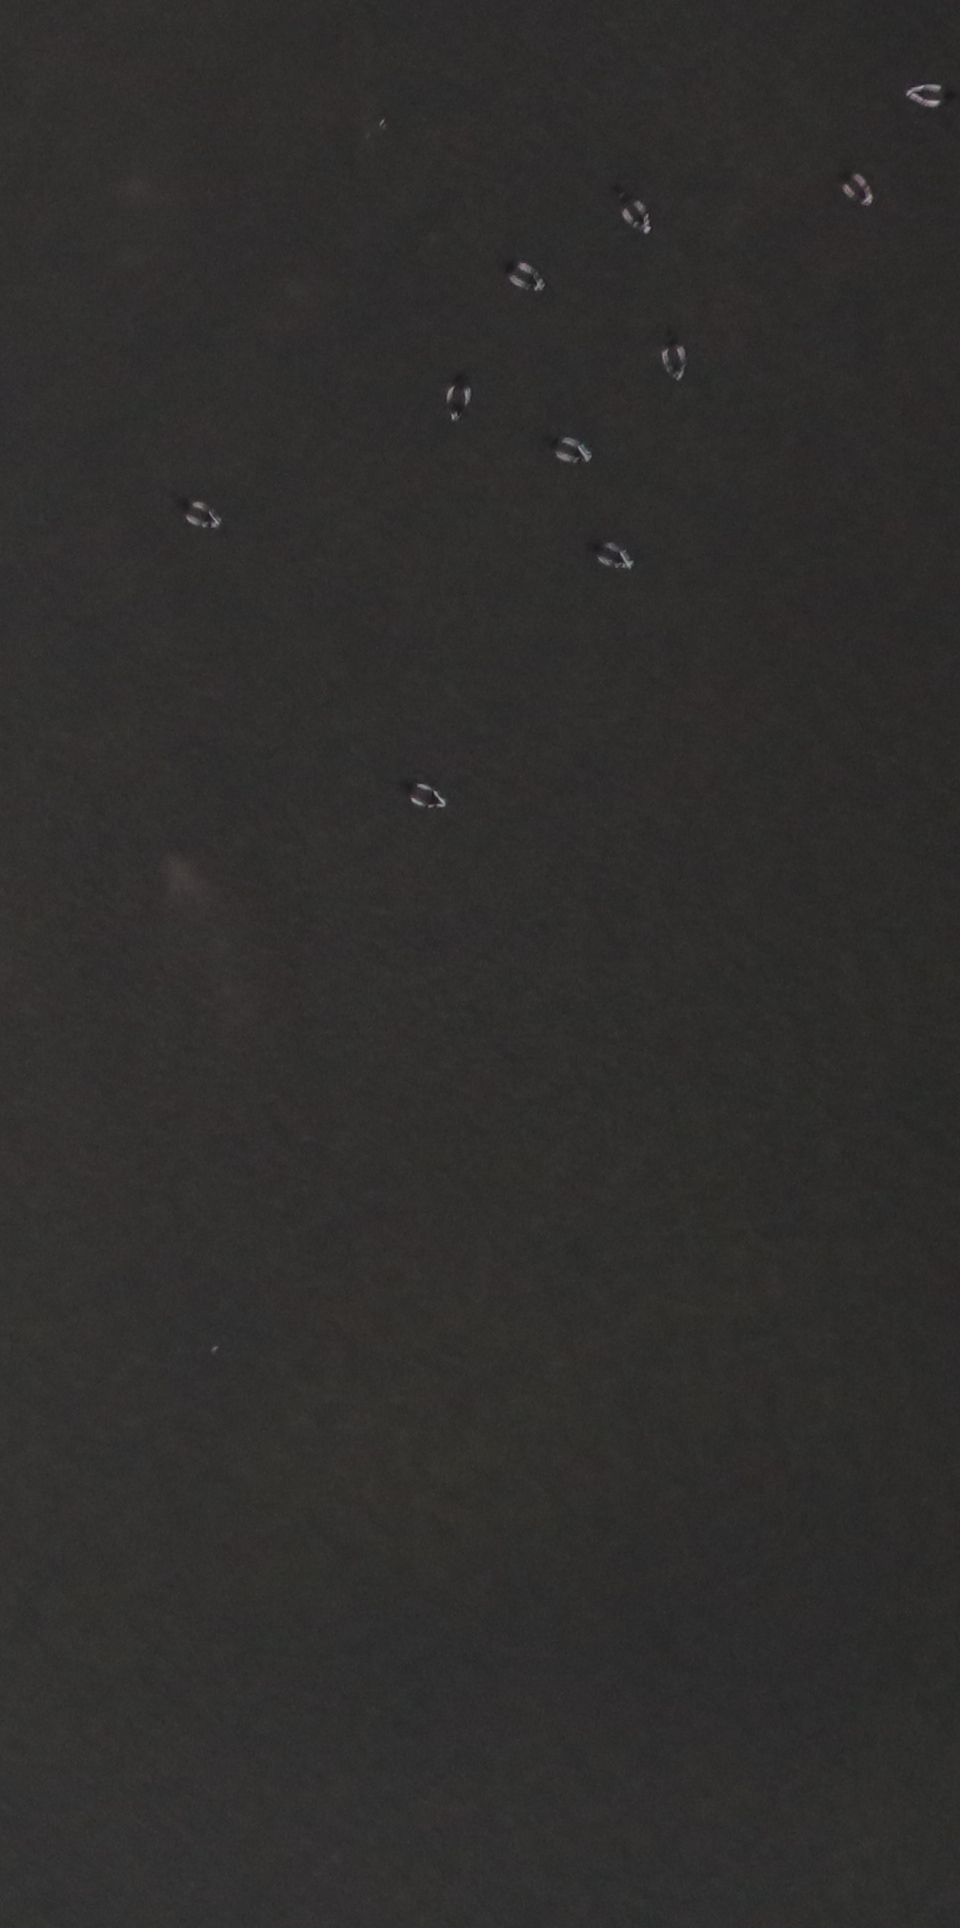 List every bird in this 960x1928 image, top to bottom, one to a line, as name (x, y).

brant (935, 95)
brant (859, 188)
brant (634, 214)
brant (526, 267)
brant (675, 359)
brant (458, 398)
brant (569, 450)
brant (199, 514)
brant (613, 555)
brant (425, 796)